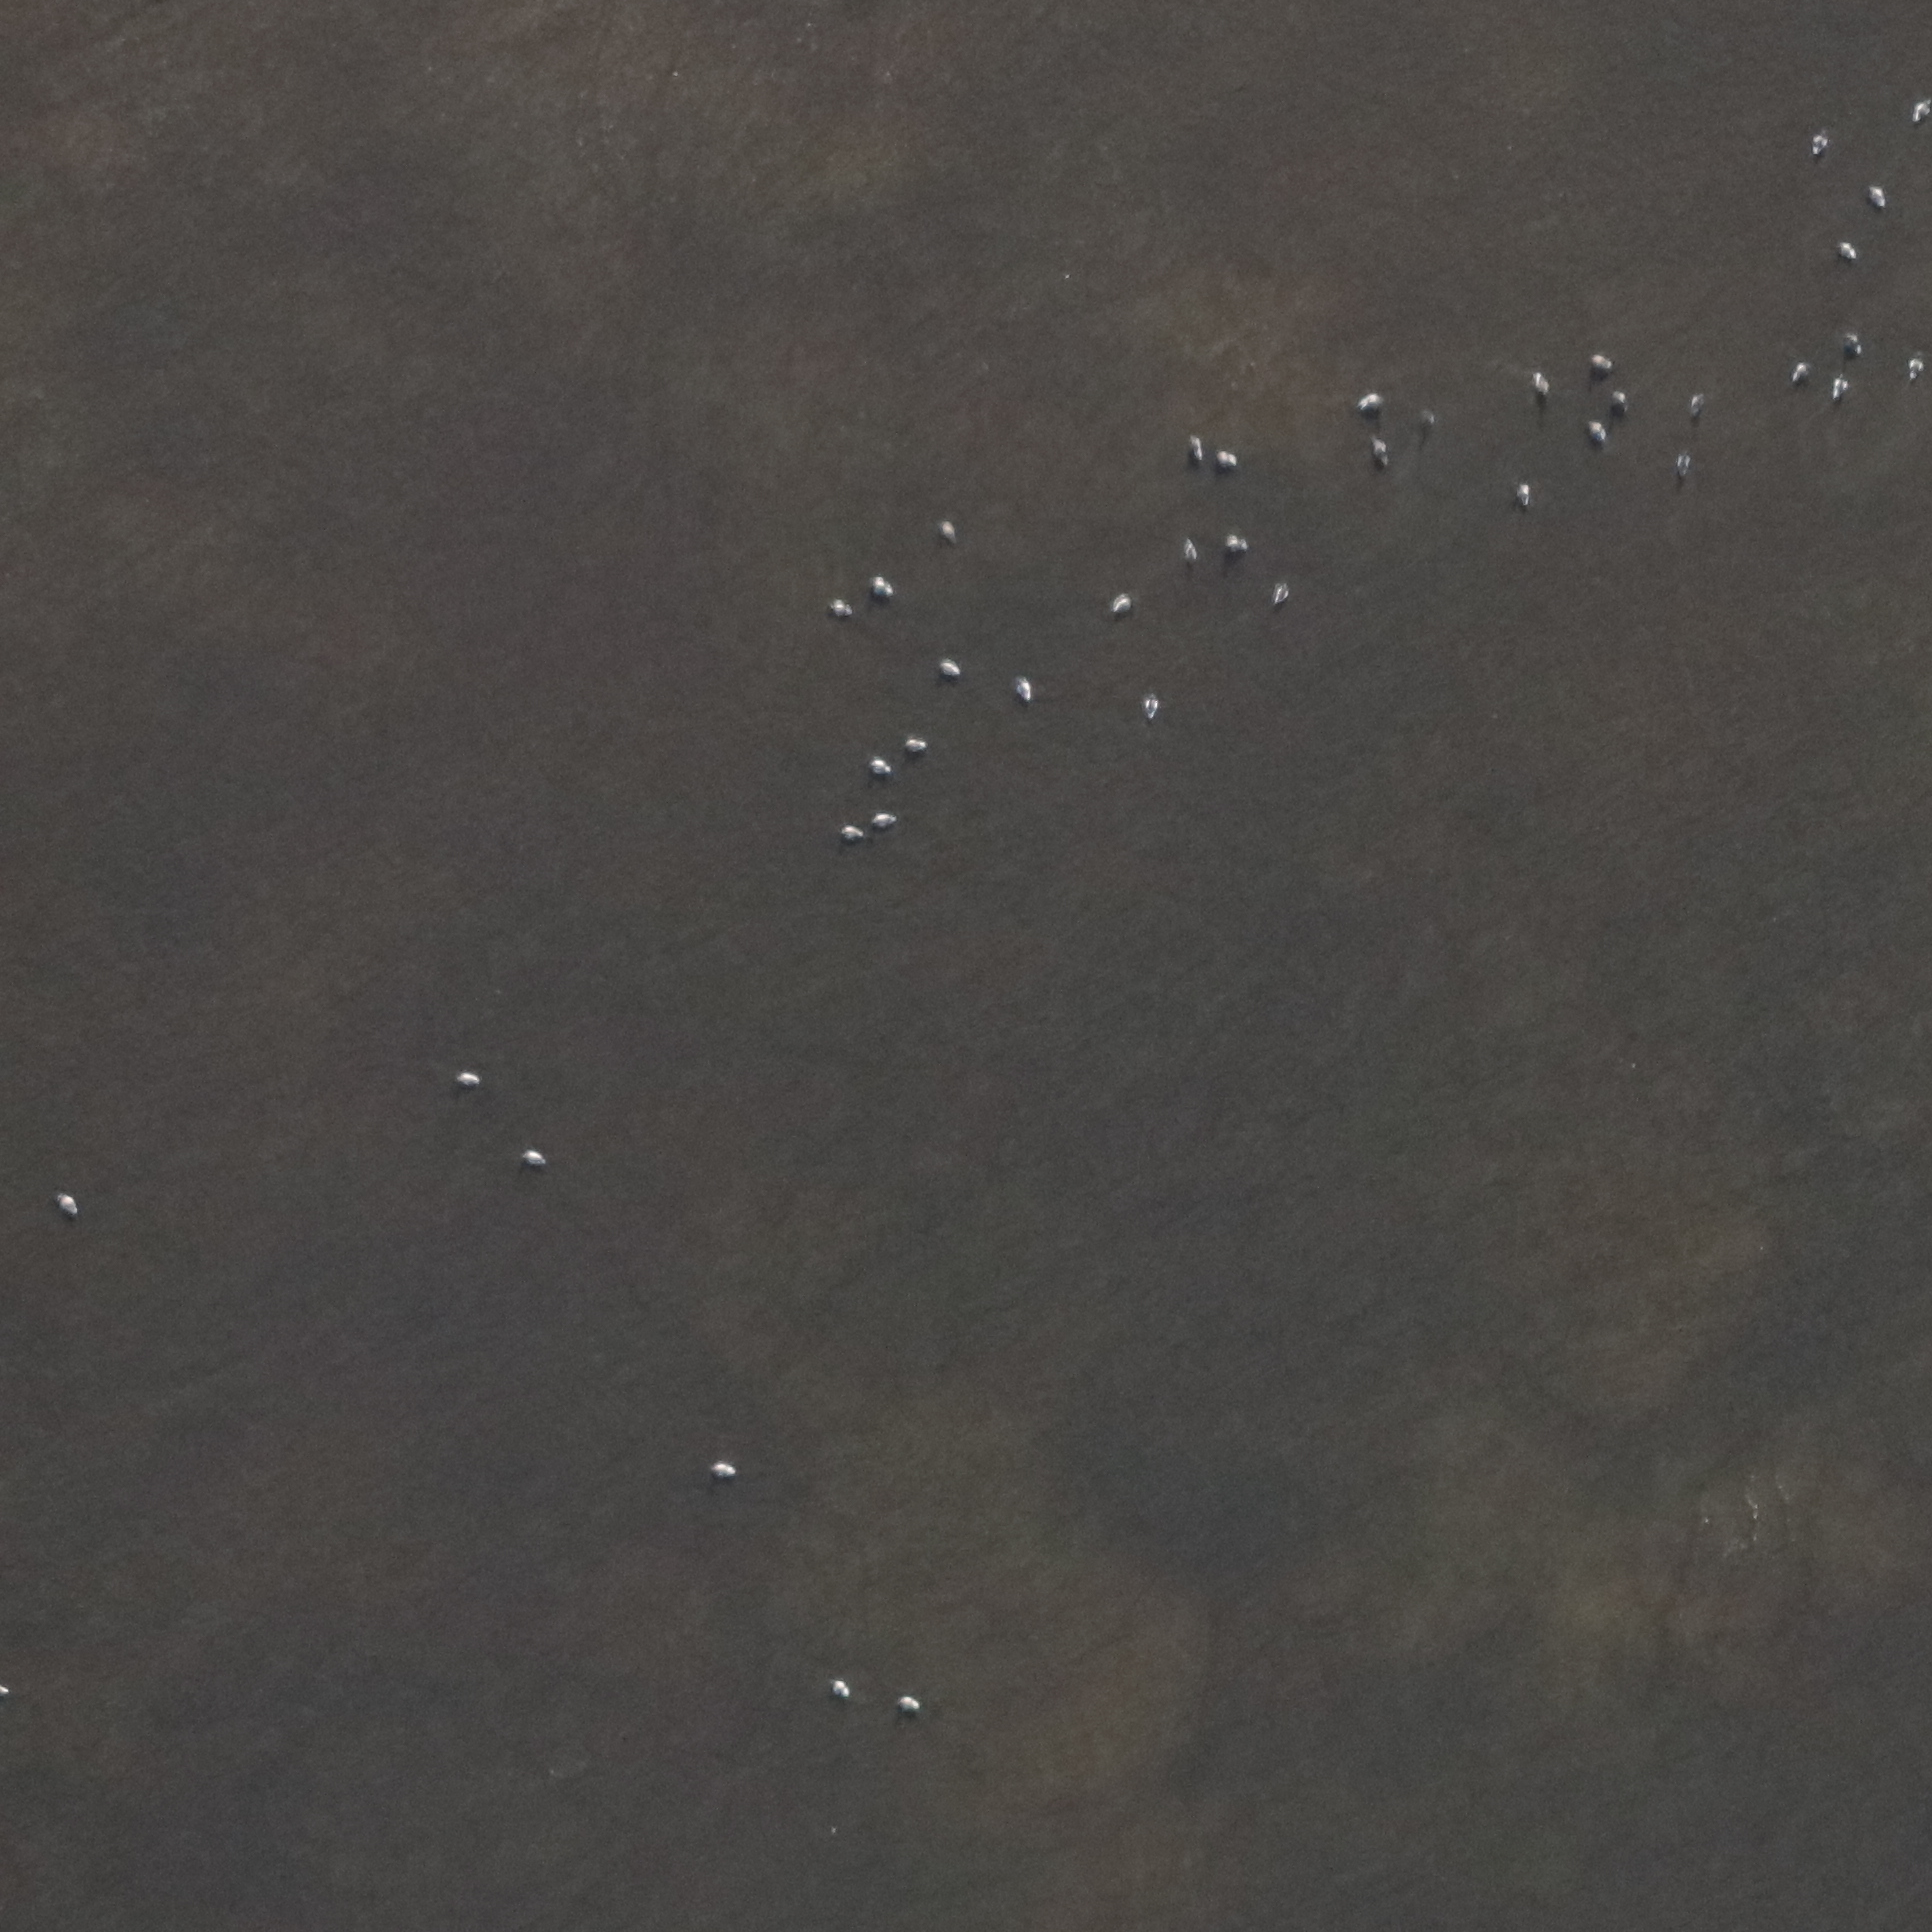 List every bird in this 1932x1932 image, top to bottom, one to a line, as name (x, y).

brant (1916, 109)
brant (1816, 153)
brant (1883, 193)
brant (1851, 244)
brant (1856, 345)
brant (1601, 356)
brant (1908, 358)
brant (1538, 379)
brant (1807, 380)
brant (1841, 392)
brant (1621, 394)
brant (1704, 407)
brant (1372, 410)
brant (1428, 422)
brant (1605, 433)
brant (1200, 443)
brant (1381, 460)
brant (1678, 462)
brant (1230, 471)
brant (1531, 489)
brant (947, 525)
brant (1233, 542)
brant (1193, 553)
brant (880, 583)
brant (1280, 593)
brant (1121, 599)
brant (840, 611)
brant (951, 668)
brant (1035, 687)
brant (1146, 713)
brant (919, 743)
brant (890, 766)
brant (895, 821)
brant (857, 833)
brant (466, 1076)
brant (547, 1160)
brant (65, 1206)
brant (724, 1462)
brant (844, 1688)
brant (920, 1703)